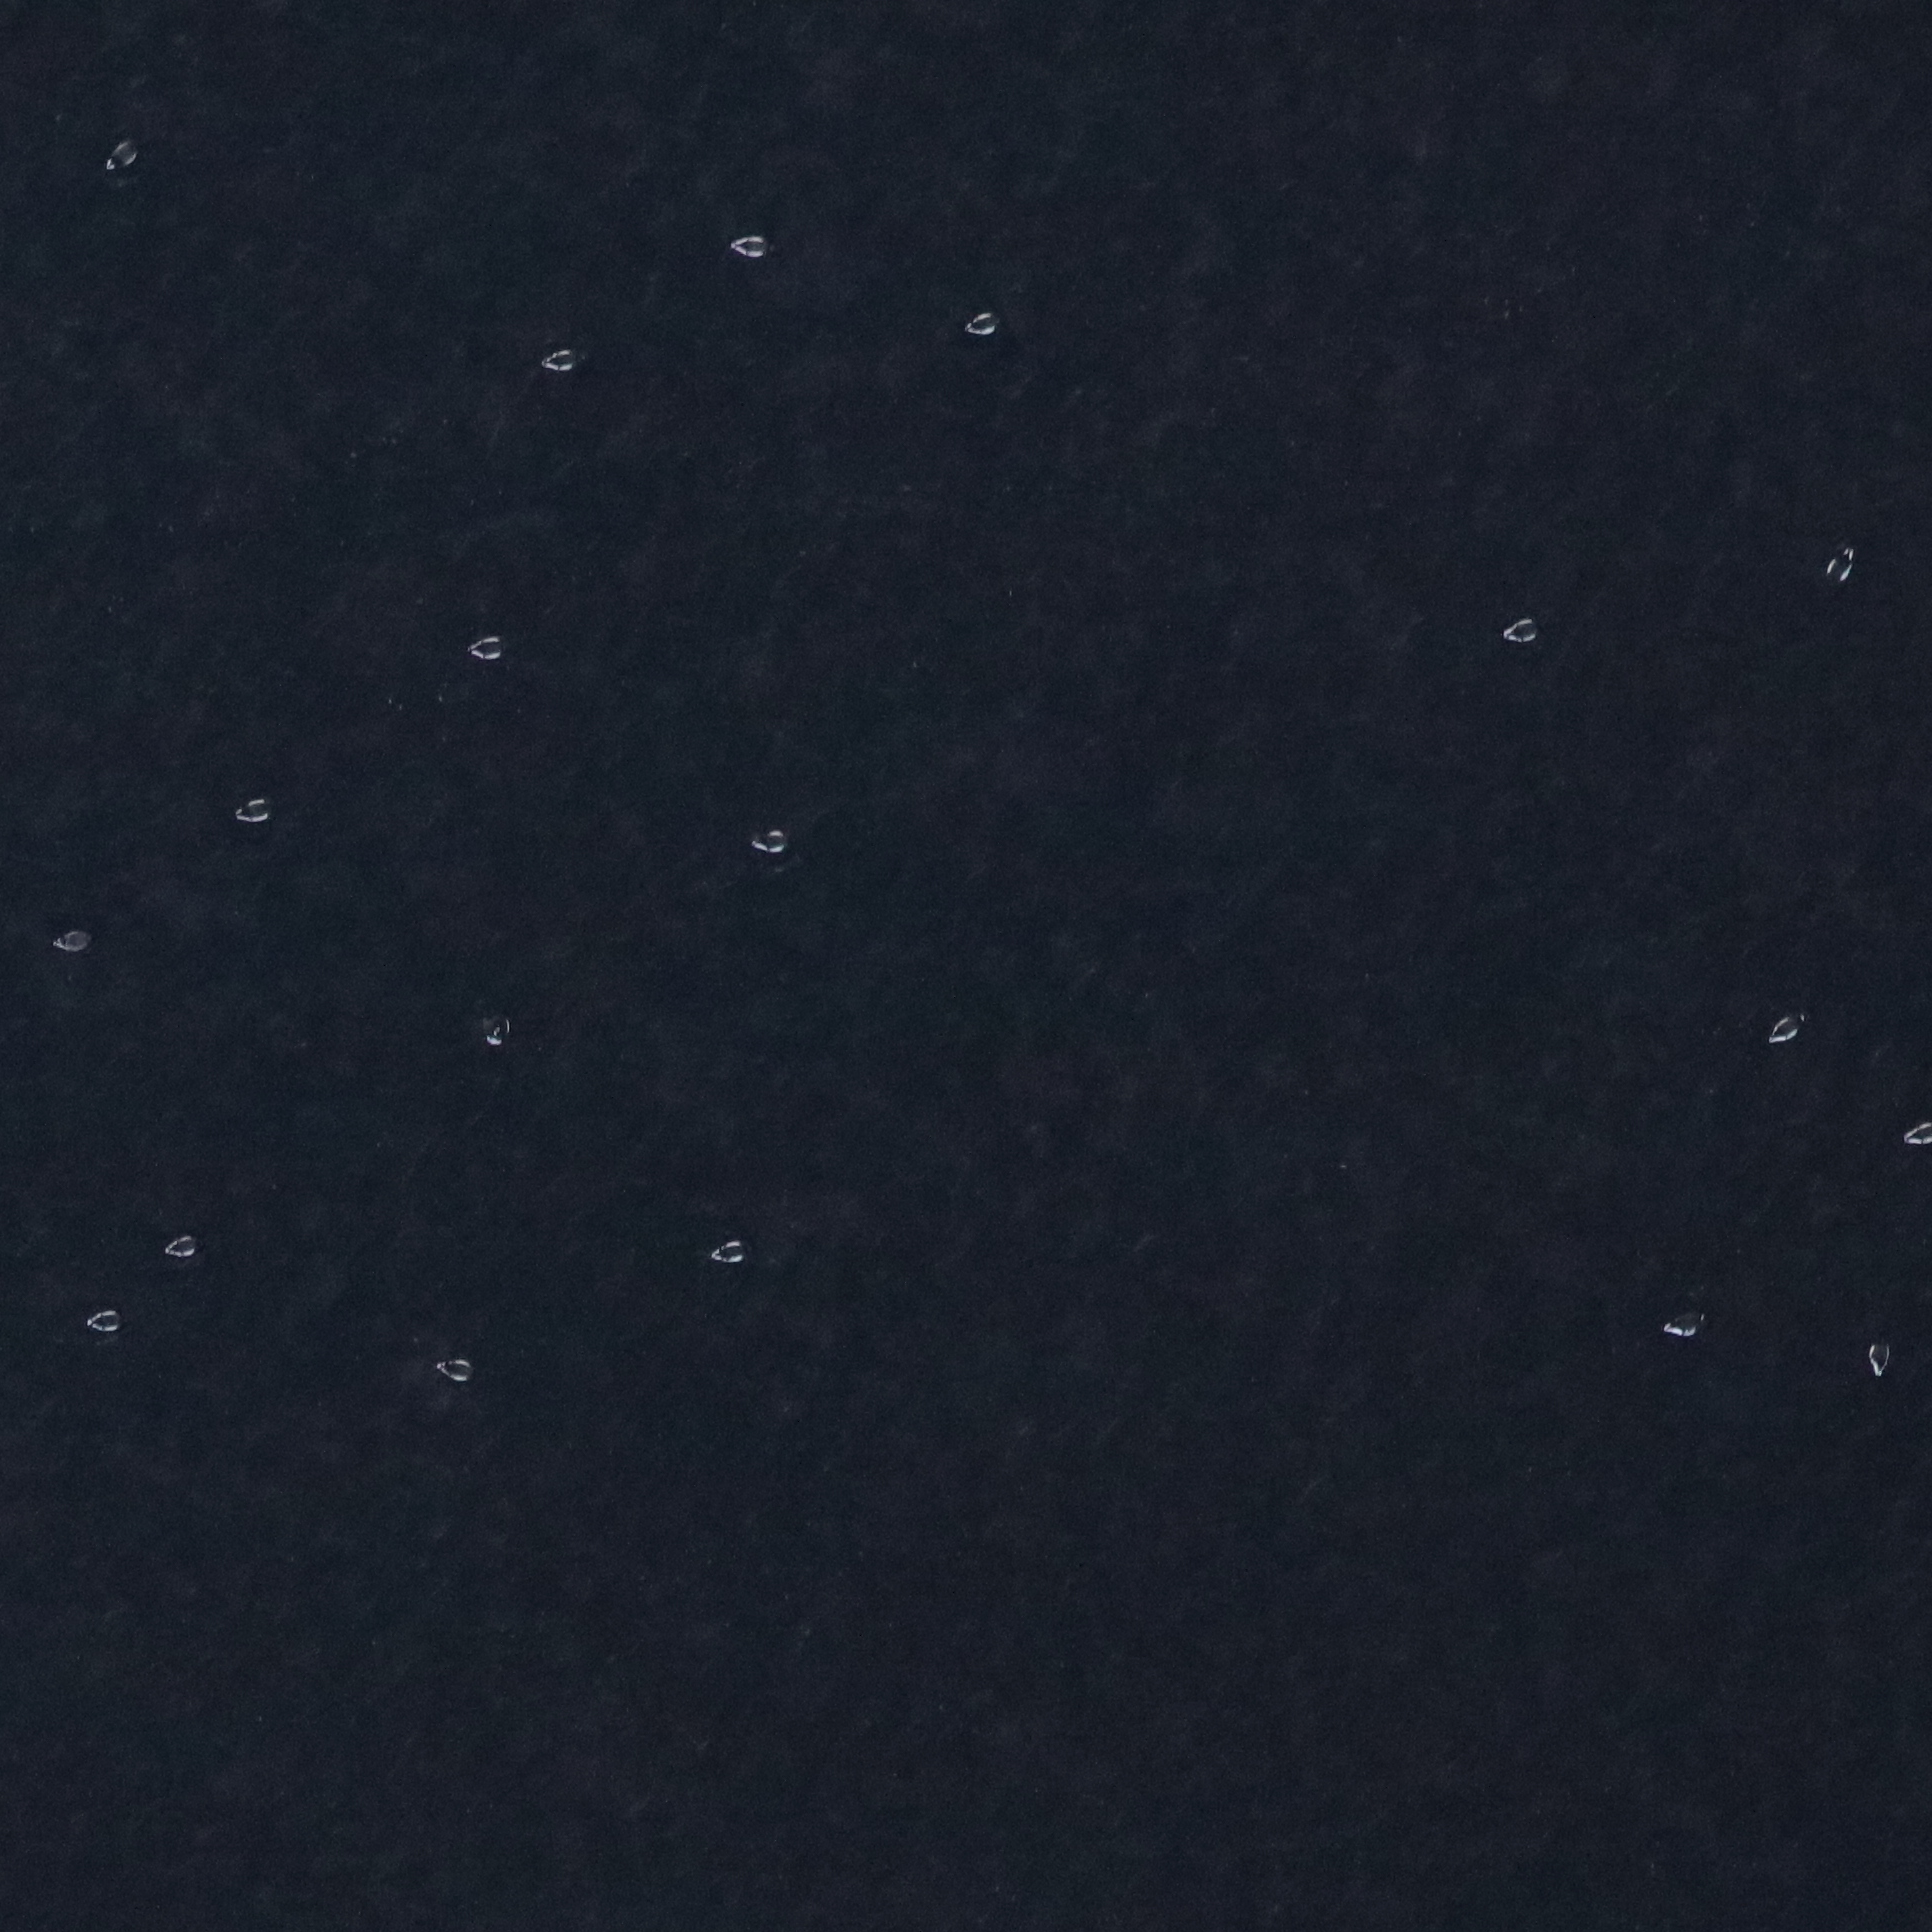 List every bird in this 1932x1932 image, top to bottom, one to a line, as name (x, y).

brant (125, 154)
brant (754, 246)
brant (983, 323)
brant (563, 360)
brant (1841, 567)
brant (1523, 631)
brant (490, 648)
brant (256, 810)
brant (772, 842)
brant (76, 941)
brant (1787, 1027)
brant (496, 1030)
brant (1926, 1134)
brant (186, 1245)
brant (732, 1253)
brant (1689, 1320)
brant (108, 1321)
brant (1879, 1357)
brant (457, 1371)